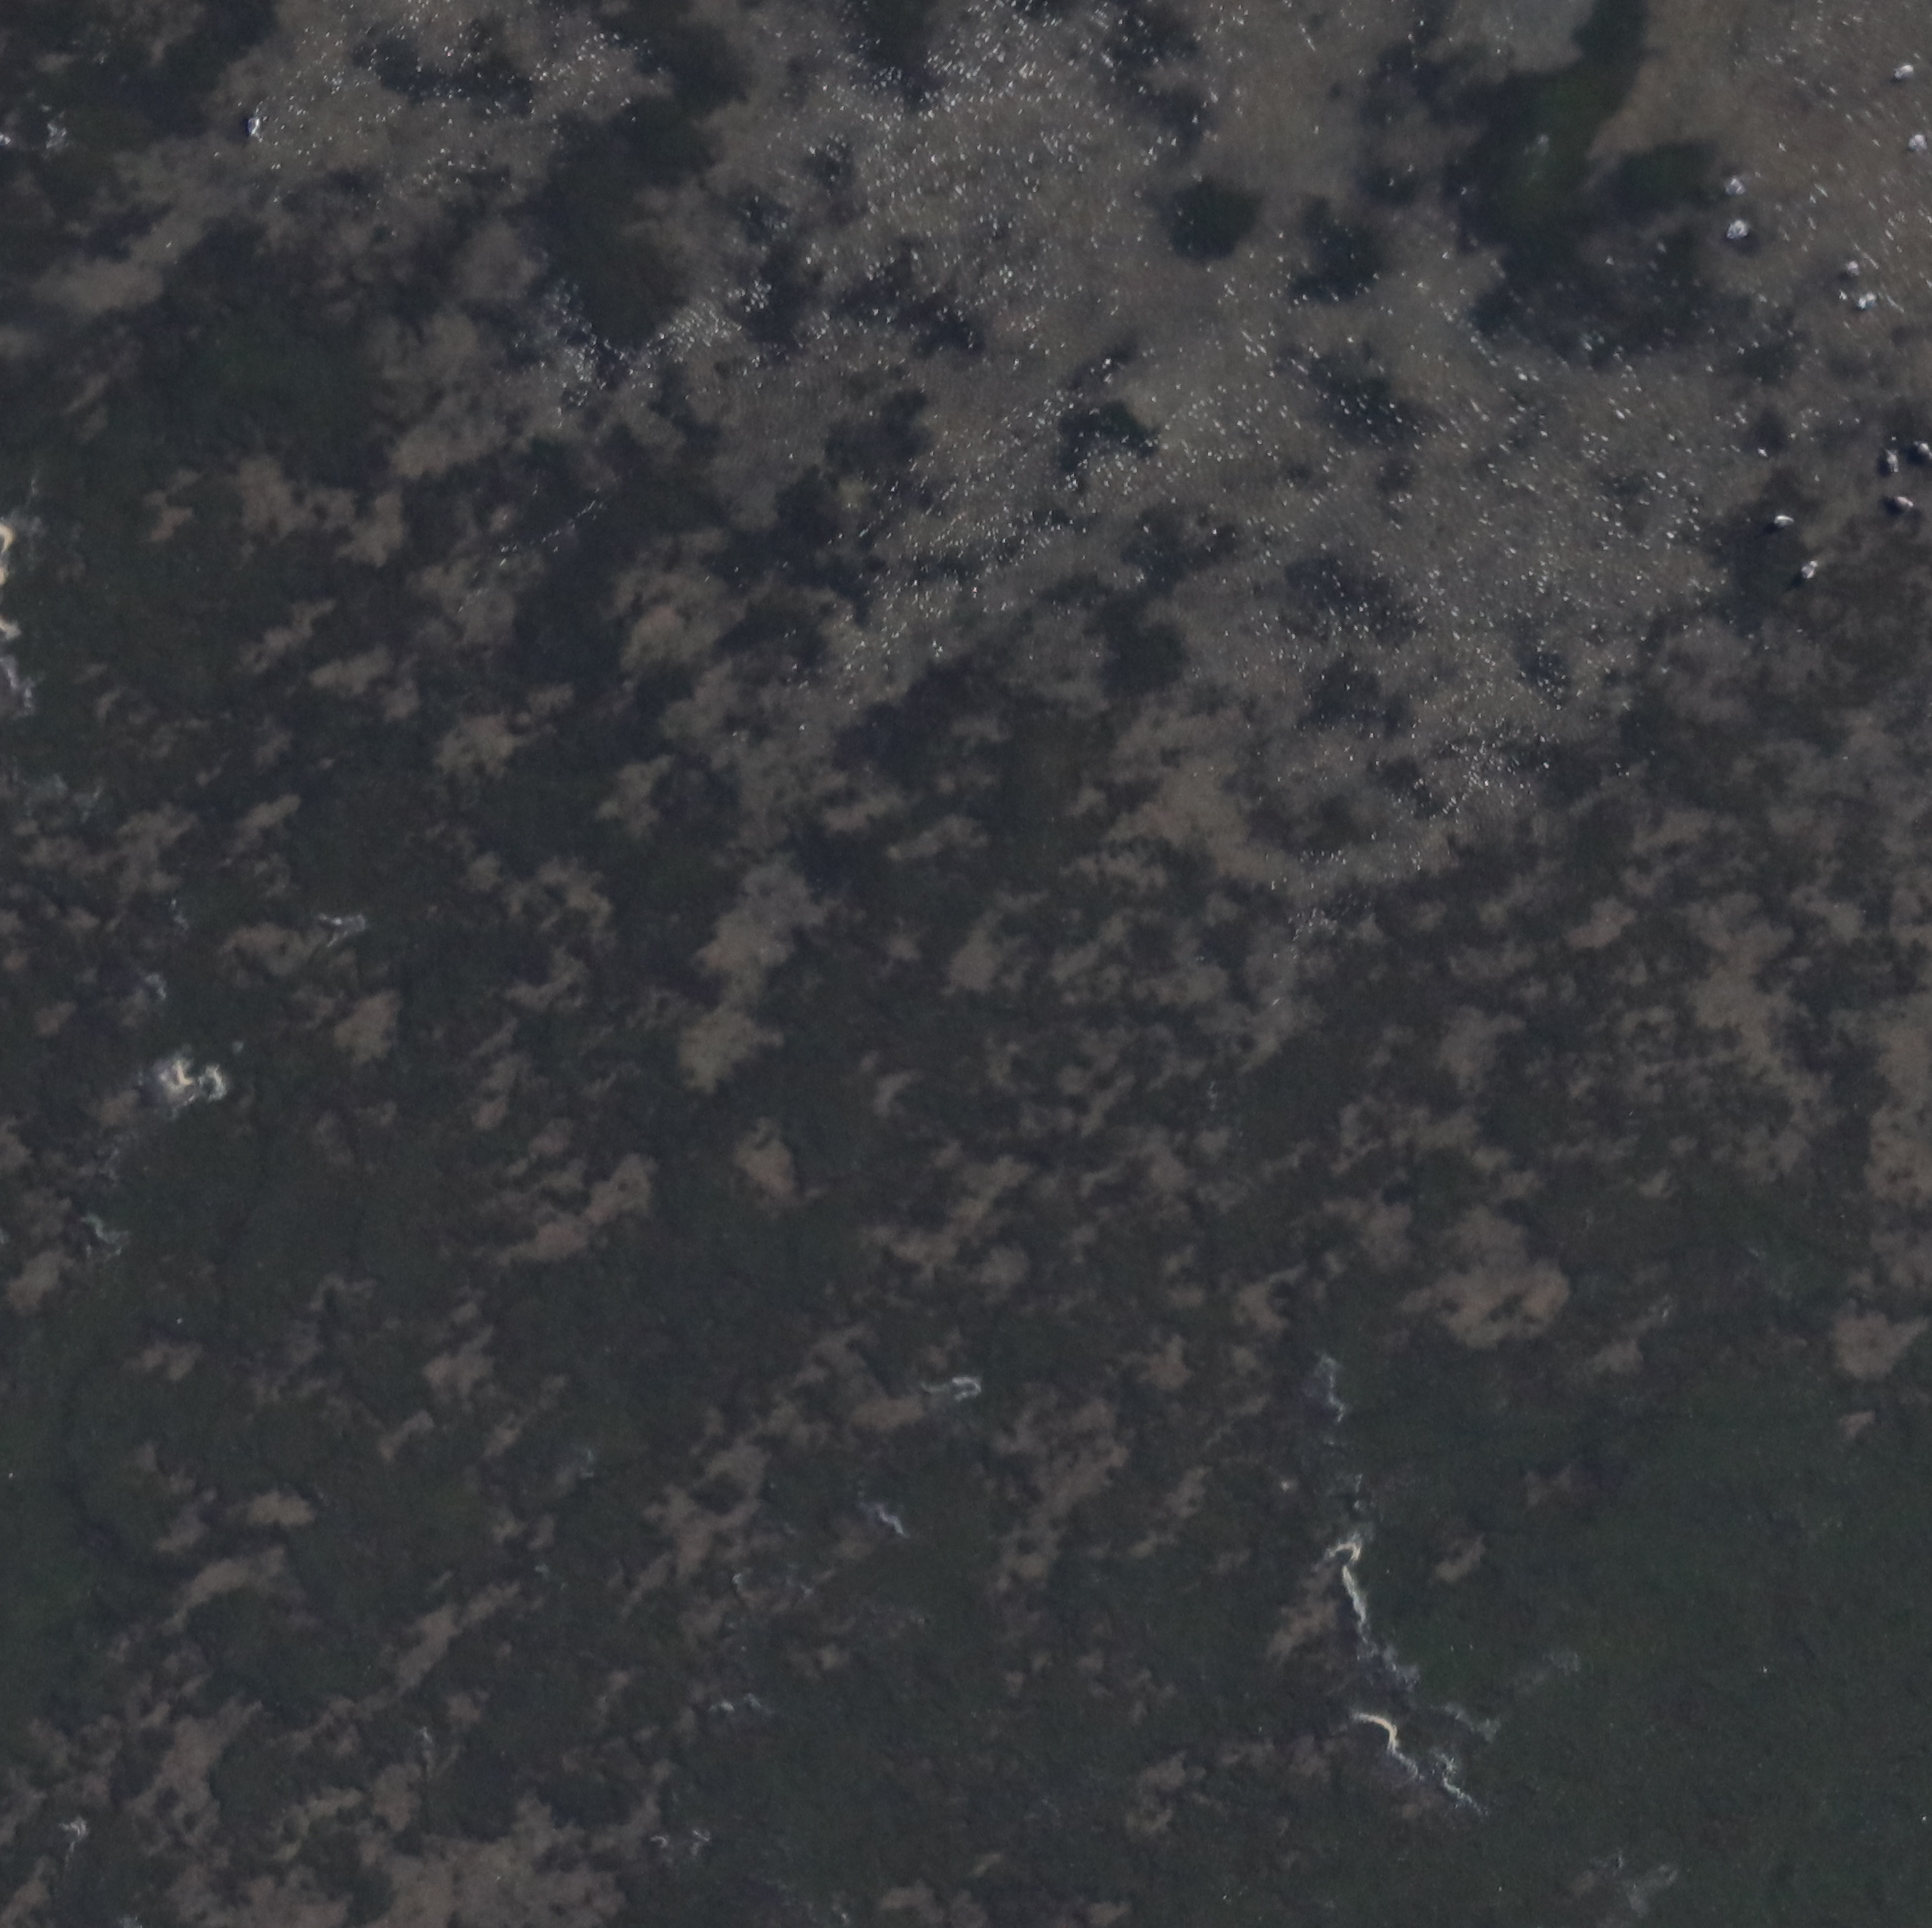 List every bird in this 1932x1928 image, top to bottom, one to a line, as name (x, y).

brant (1904, 71)
brant (253, 124)
brant (1919, 140)
brant (1736, 187)
brant (1736, 230)
brant (1852, 271)
brant (1867, 303)
brant (1922, 449)
brant (1891, 455)
brant (1905, 504)
brant (1782, 520)
brant (1808, 570)